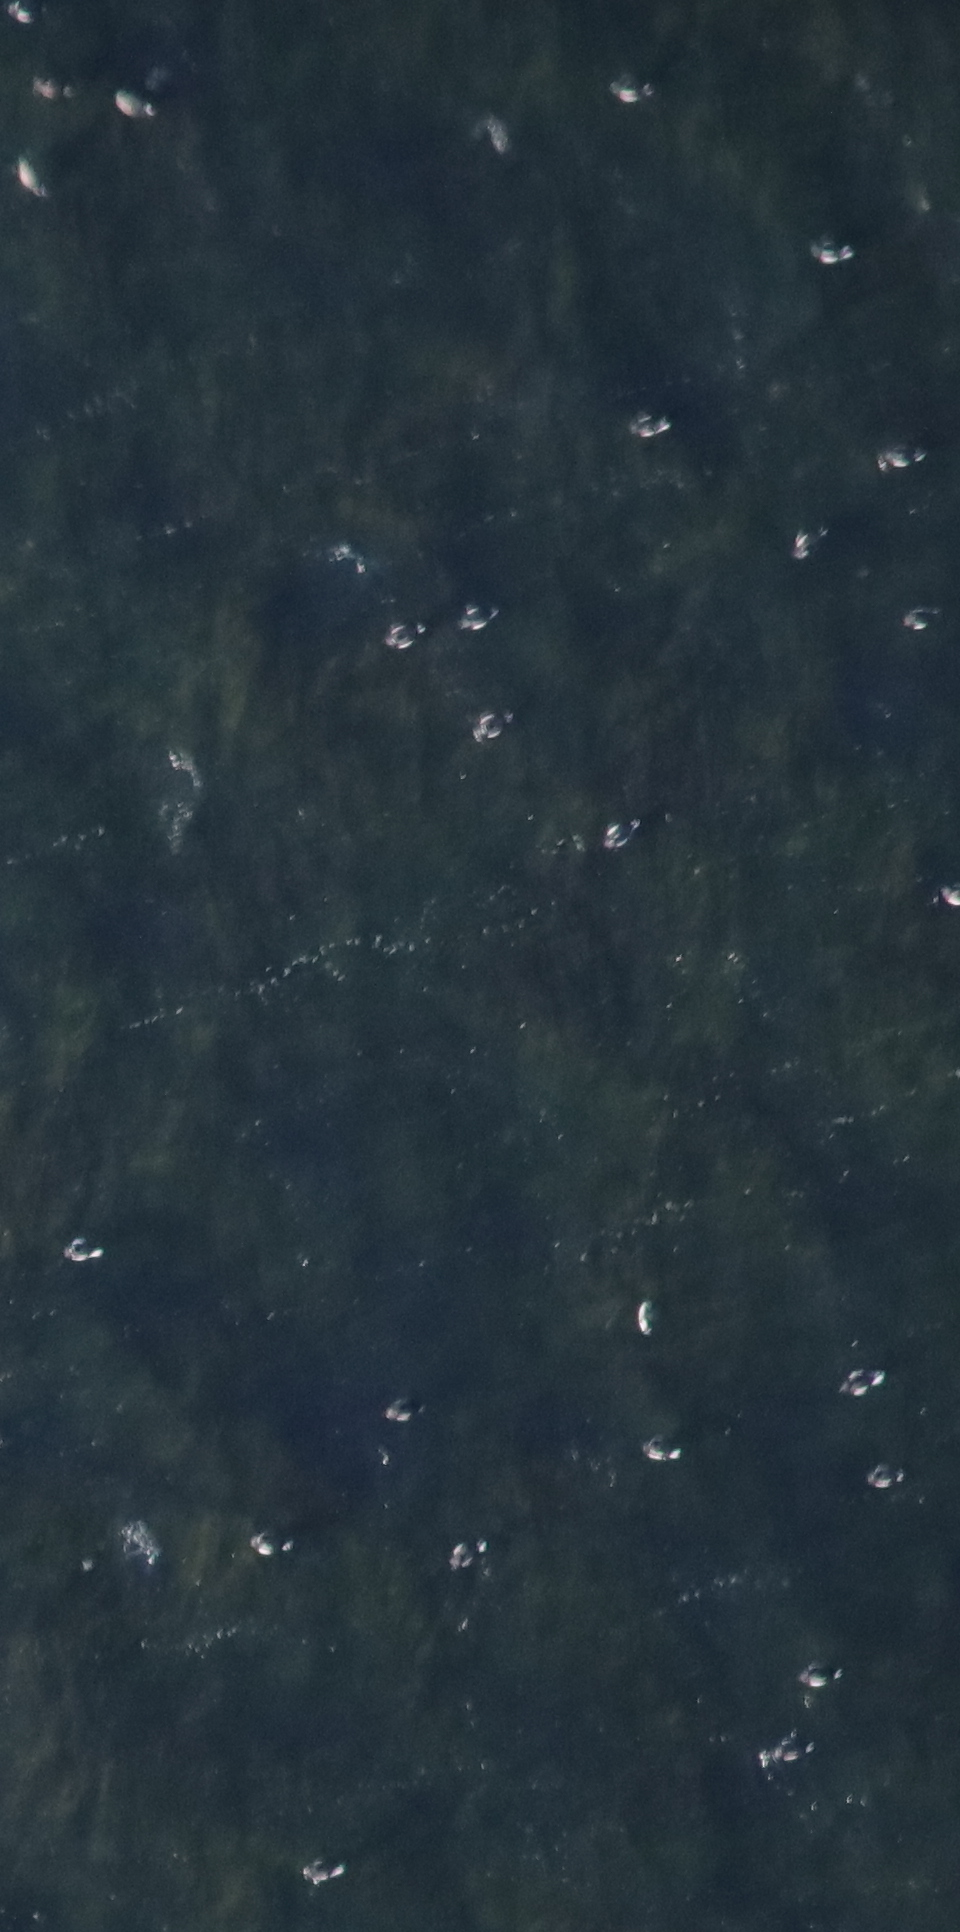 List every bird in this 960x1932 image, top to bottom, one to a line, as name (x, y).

other bird (24, 9)
other bird (48, 86)
brant (629, 91)
other bird (139, 103)
other bird (35, 177)
brant (829, 252)
brant (651, 424)
brant (900, 459)
brant (803, 540)
brant (477, 614)
brant (918, 621)
brant (407, 635)
brant (490, 729)
brant (617, 830)
brant (83, 1252)
brant (643, 1320)
brant (864, 1381)
brant (400, 1411)
brant (663, 1448)
brant (884, 1474)
brant (268, 1546)
brant (461, 1557)
brant (820, 1675)
brant (795, 1750)
brant (322, 1874)